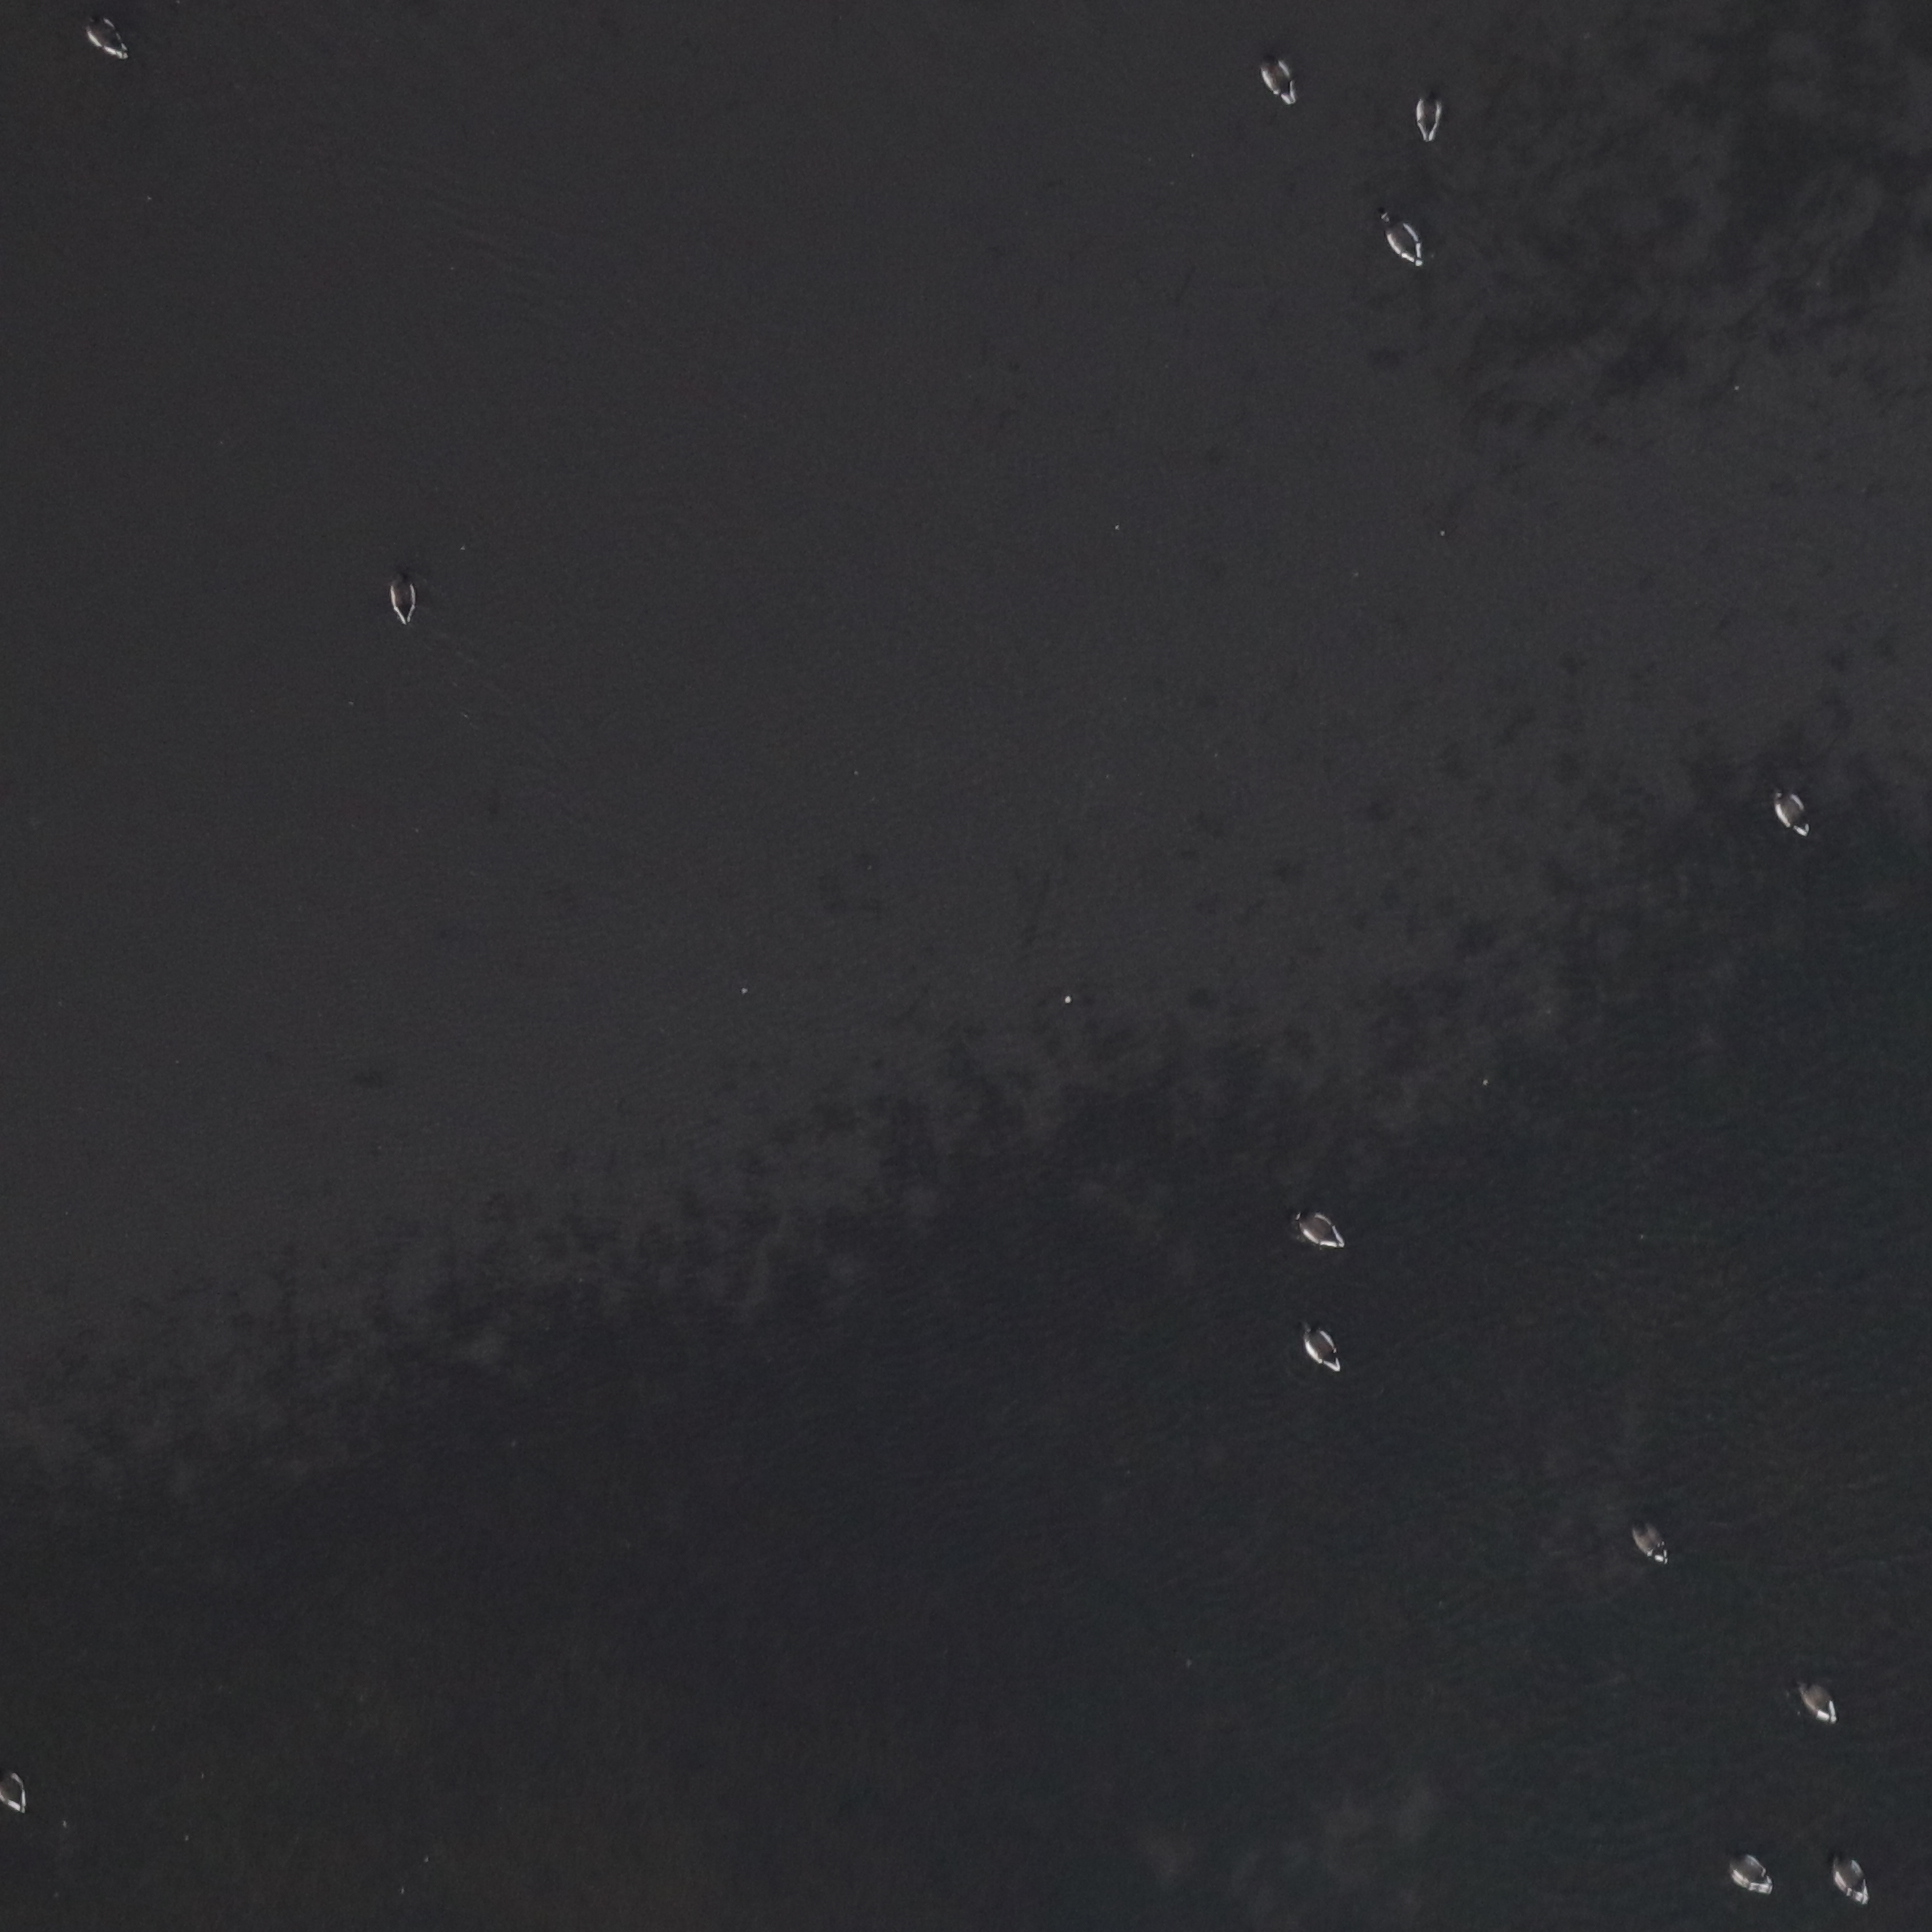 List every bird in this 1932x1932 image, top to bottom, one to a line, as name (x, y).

brant (106, 33)
brant (1277, 79)
brant (1428, 114)
brant (1401, 241)
brant (405, 600)
brant (1789, 813)
brant (1319, 1229)
brant (1319, 1345)
brant (1648, 1539)
brant (1814, 1697)
brant (6, 1792)
brant (1747, 1869)
brant (1846, 1875)